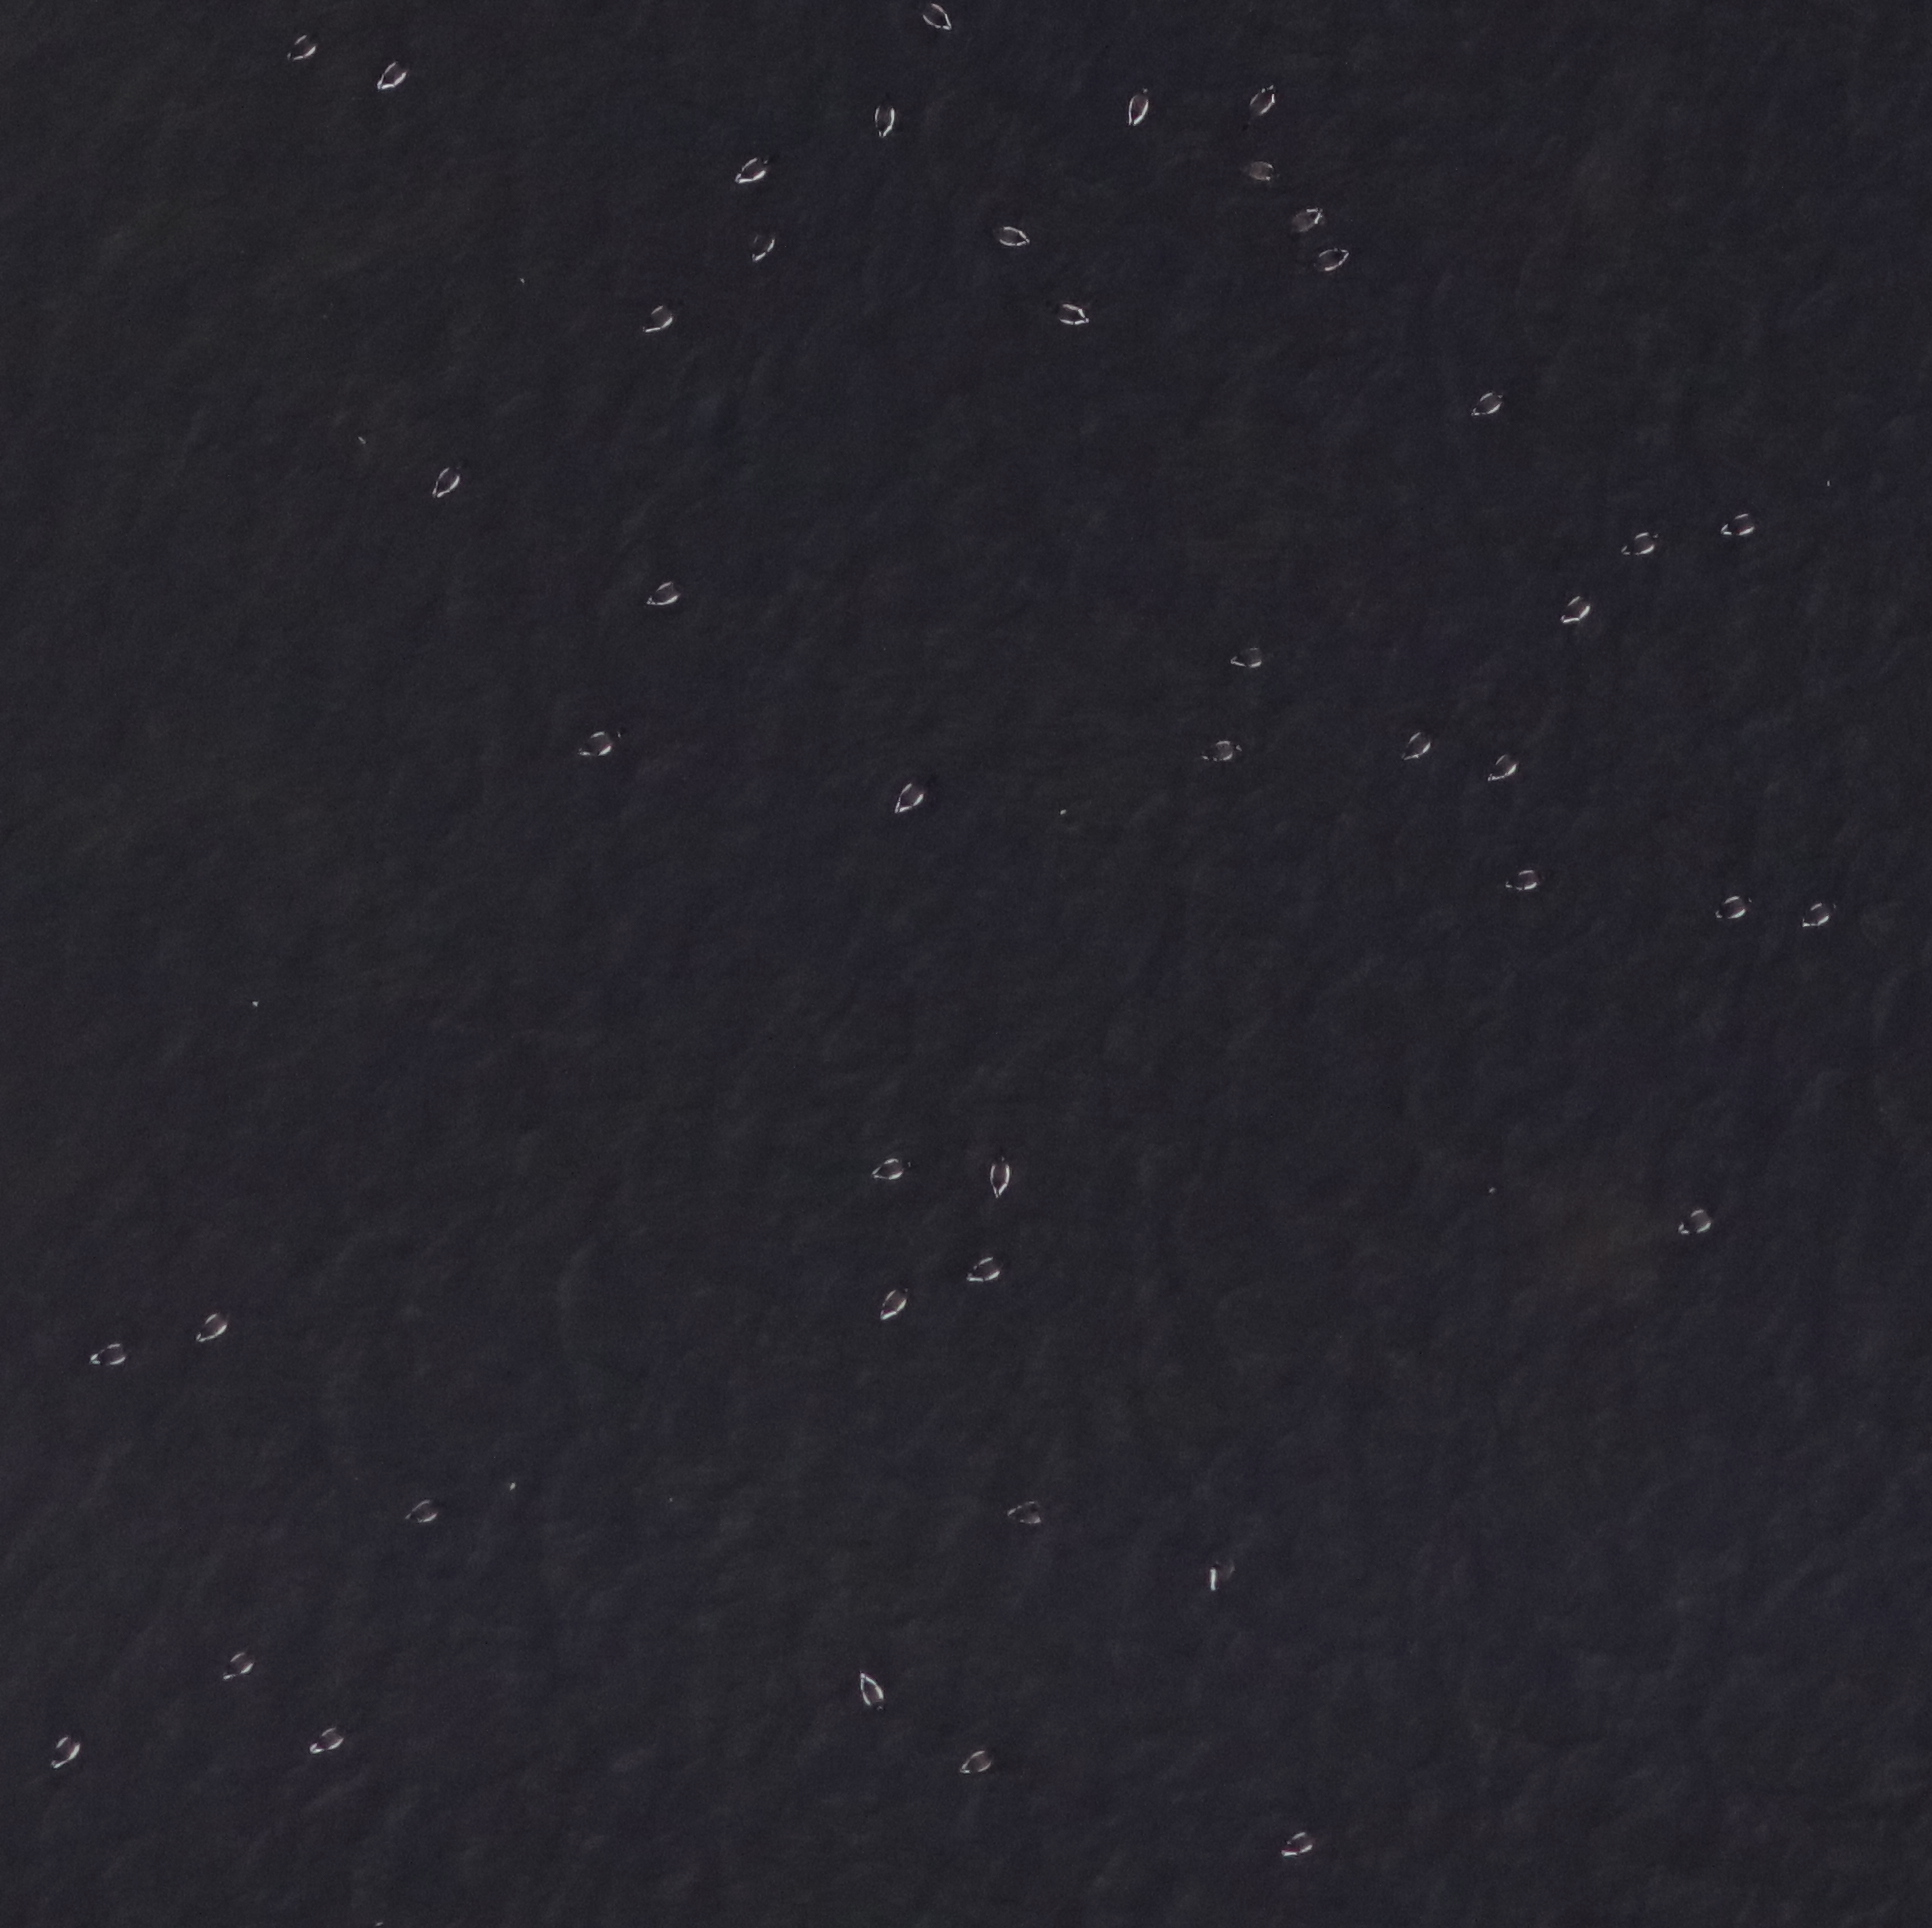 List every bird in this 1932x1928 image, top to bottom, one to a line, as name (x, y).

brant (936, 15)
brant (304, 47)
brant (394, 74)
brant (1261, 103)
brant (1138, 105)
brant (885, 119)
brant (1257, 167)
brant (754, 170)
brant (1303, 222)
brant (1010, 237)
brant (762, 244)
brant (1331, 261)
brant (1068, 316)
brant (661, 319)
brant (1489, 403)
brant (448, 481)
brant (1740, 527)
brant (1642, 545)
brant (665, 595)
brant (1577, 610)
brant (1250, 660)
brant (601, 745)
brant (1418, 746)
brant (1222, 751)
brant (1502, 768)
brant (911, 797)
brant (1525, 880)
brant (1733, 908)
brant (1816, 914)
brant (892, 1168)
brant (998, 1175)
brant (1697, 1222)
brant (986, 1268)
brant (895, 1303)
brant (215, 1325)
brant (111, 1354)
brant (424, 1511)
brant (1026, 1514)
brant (1218, 1576)
brant (241, 1665)
brant (873, 1694)
brant (330, 1739)
brant (67, 1751)
brant (979, 1762)
brant (1300, 1844)